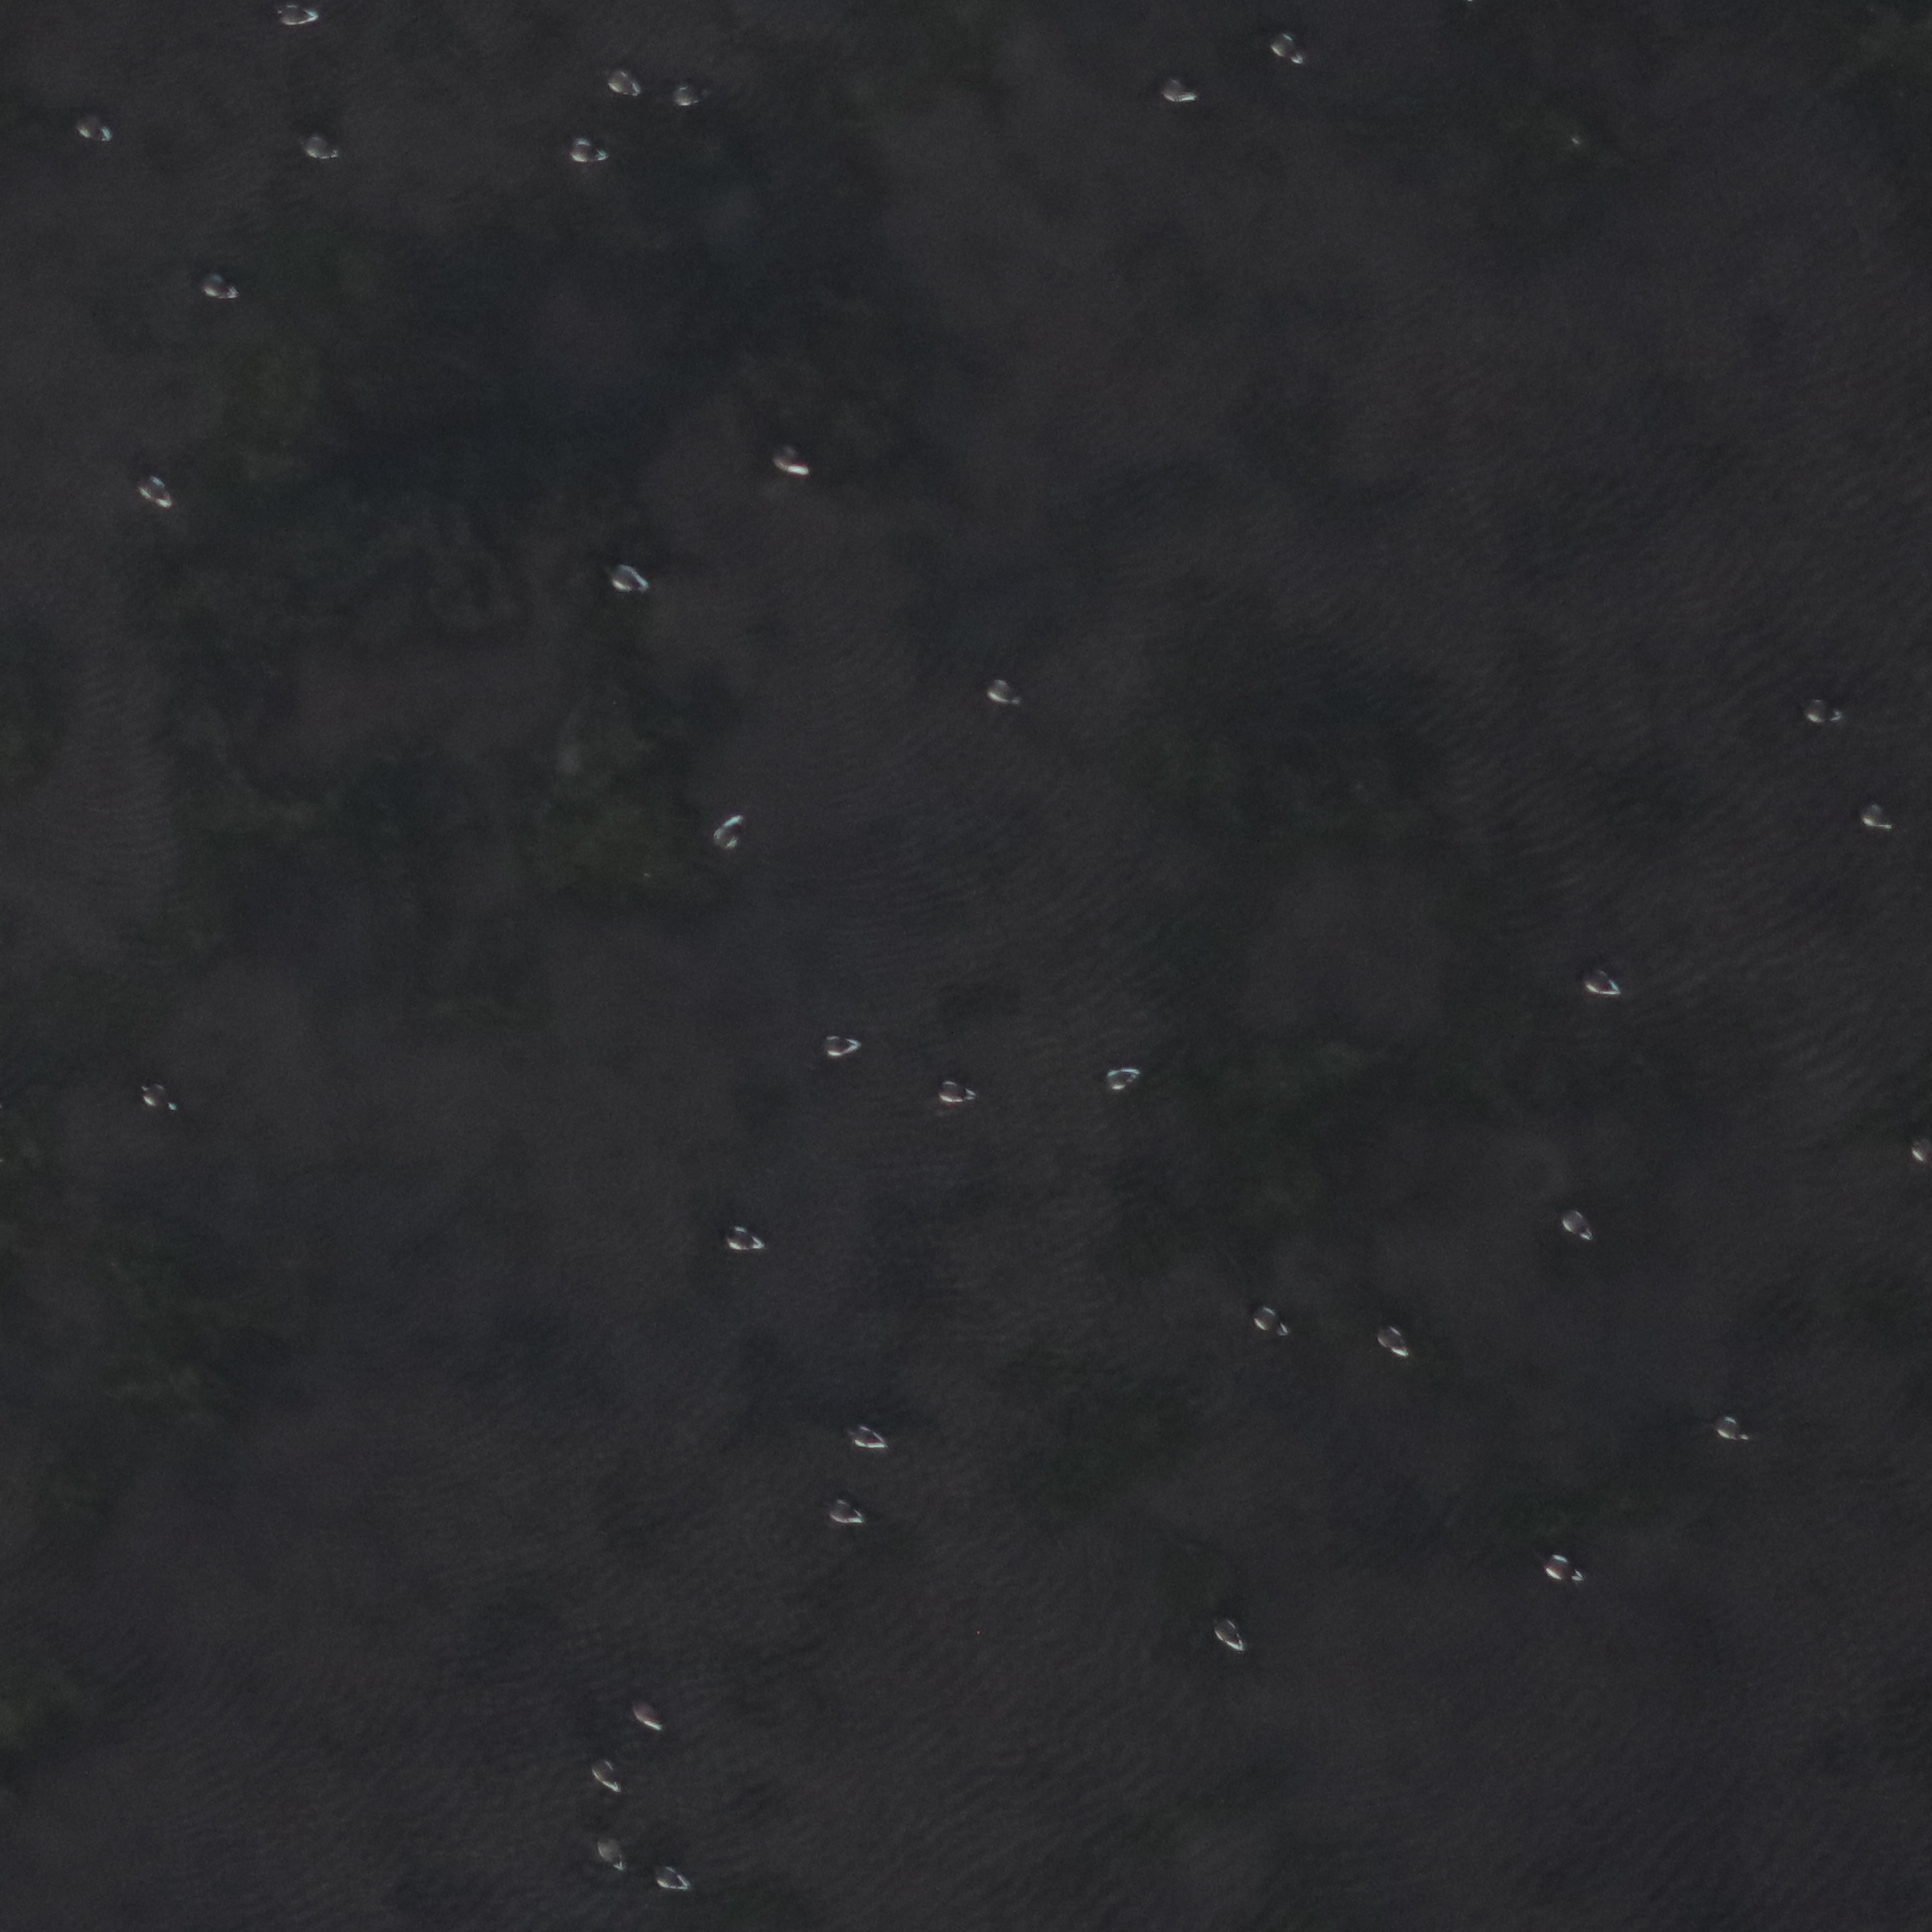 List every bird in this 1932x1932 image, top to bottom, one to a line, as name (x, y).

brant (294, 14)
brant (1287, 48)
brant (623, 82)
brant (1174, 88)
brant (686, 94)
brant (87, 135)
brant (316, 147)
brant (585, 152)
brant (217, 287)
brant (789, 458)
brant (156, 491)
brant (625, 577)
brant (1001, 691)
brant (1822, 711)
brant (1876, 815)
brant (727, 833)
brant (1599, 980)
brant (838, 1045)
brant (1123, 1079)
brant (954, 1094)
brant (156, 1097)
brant (1927, 1154)
brant (1576, 1224)
brant (740, 1240)
brant (1268, 1321)
brant (1393, 1341)
brant (1730, 1428)
brant (865, 1438)
brant (843, 1512)
brant (1561, 1570)
brant (1228, 1634)
brant (653, 1712)
brant (603, 1772)
brant (610, 1853)
brant (670, 1880)